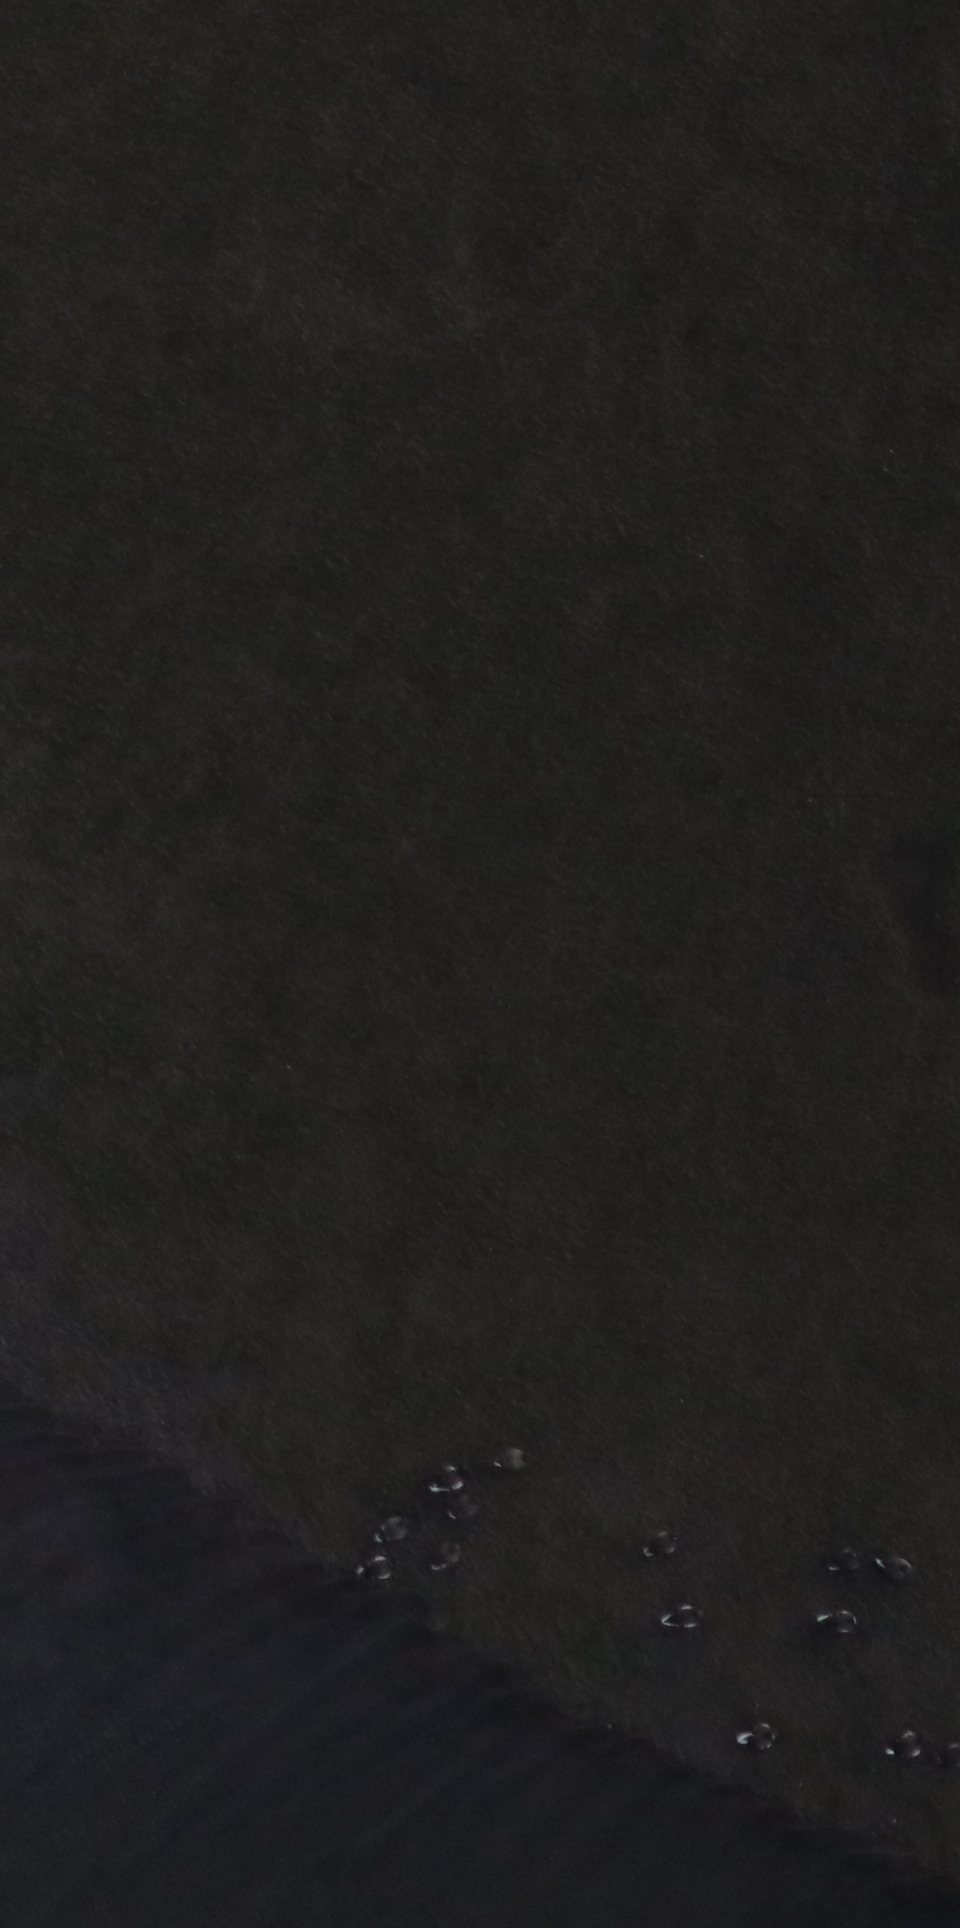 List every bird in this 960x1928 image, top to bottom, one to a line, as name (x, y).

brant (510, 1458)
brant (446, 1478)
brant (463, 1510)
brant (393, 1532)
brant (660, 1544)
brant (444, 1556)
brant (846, 1559)
brant (897, 1567)
brant (375, 1569)
brant (682, 1616)
brant (837, 1619)
brant (758, 1734)
brant (906, 1745)
brant (954, 1752)